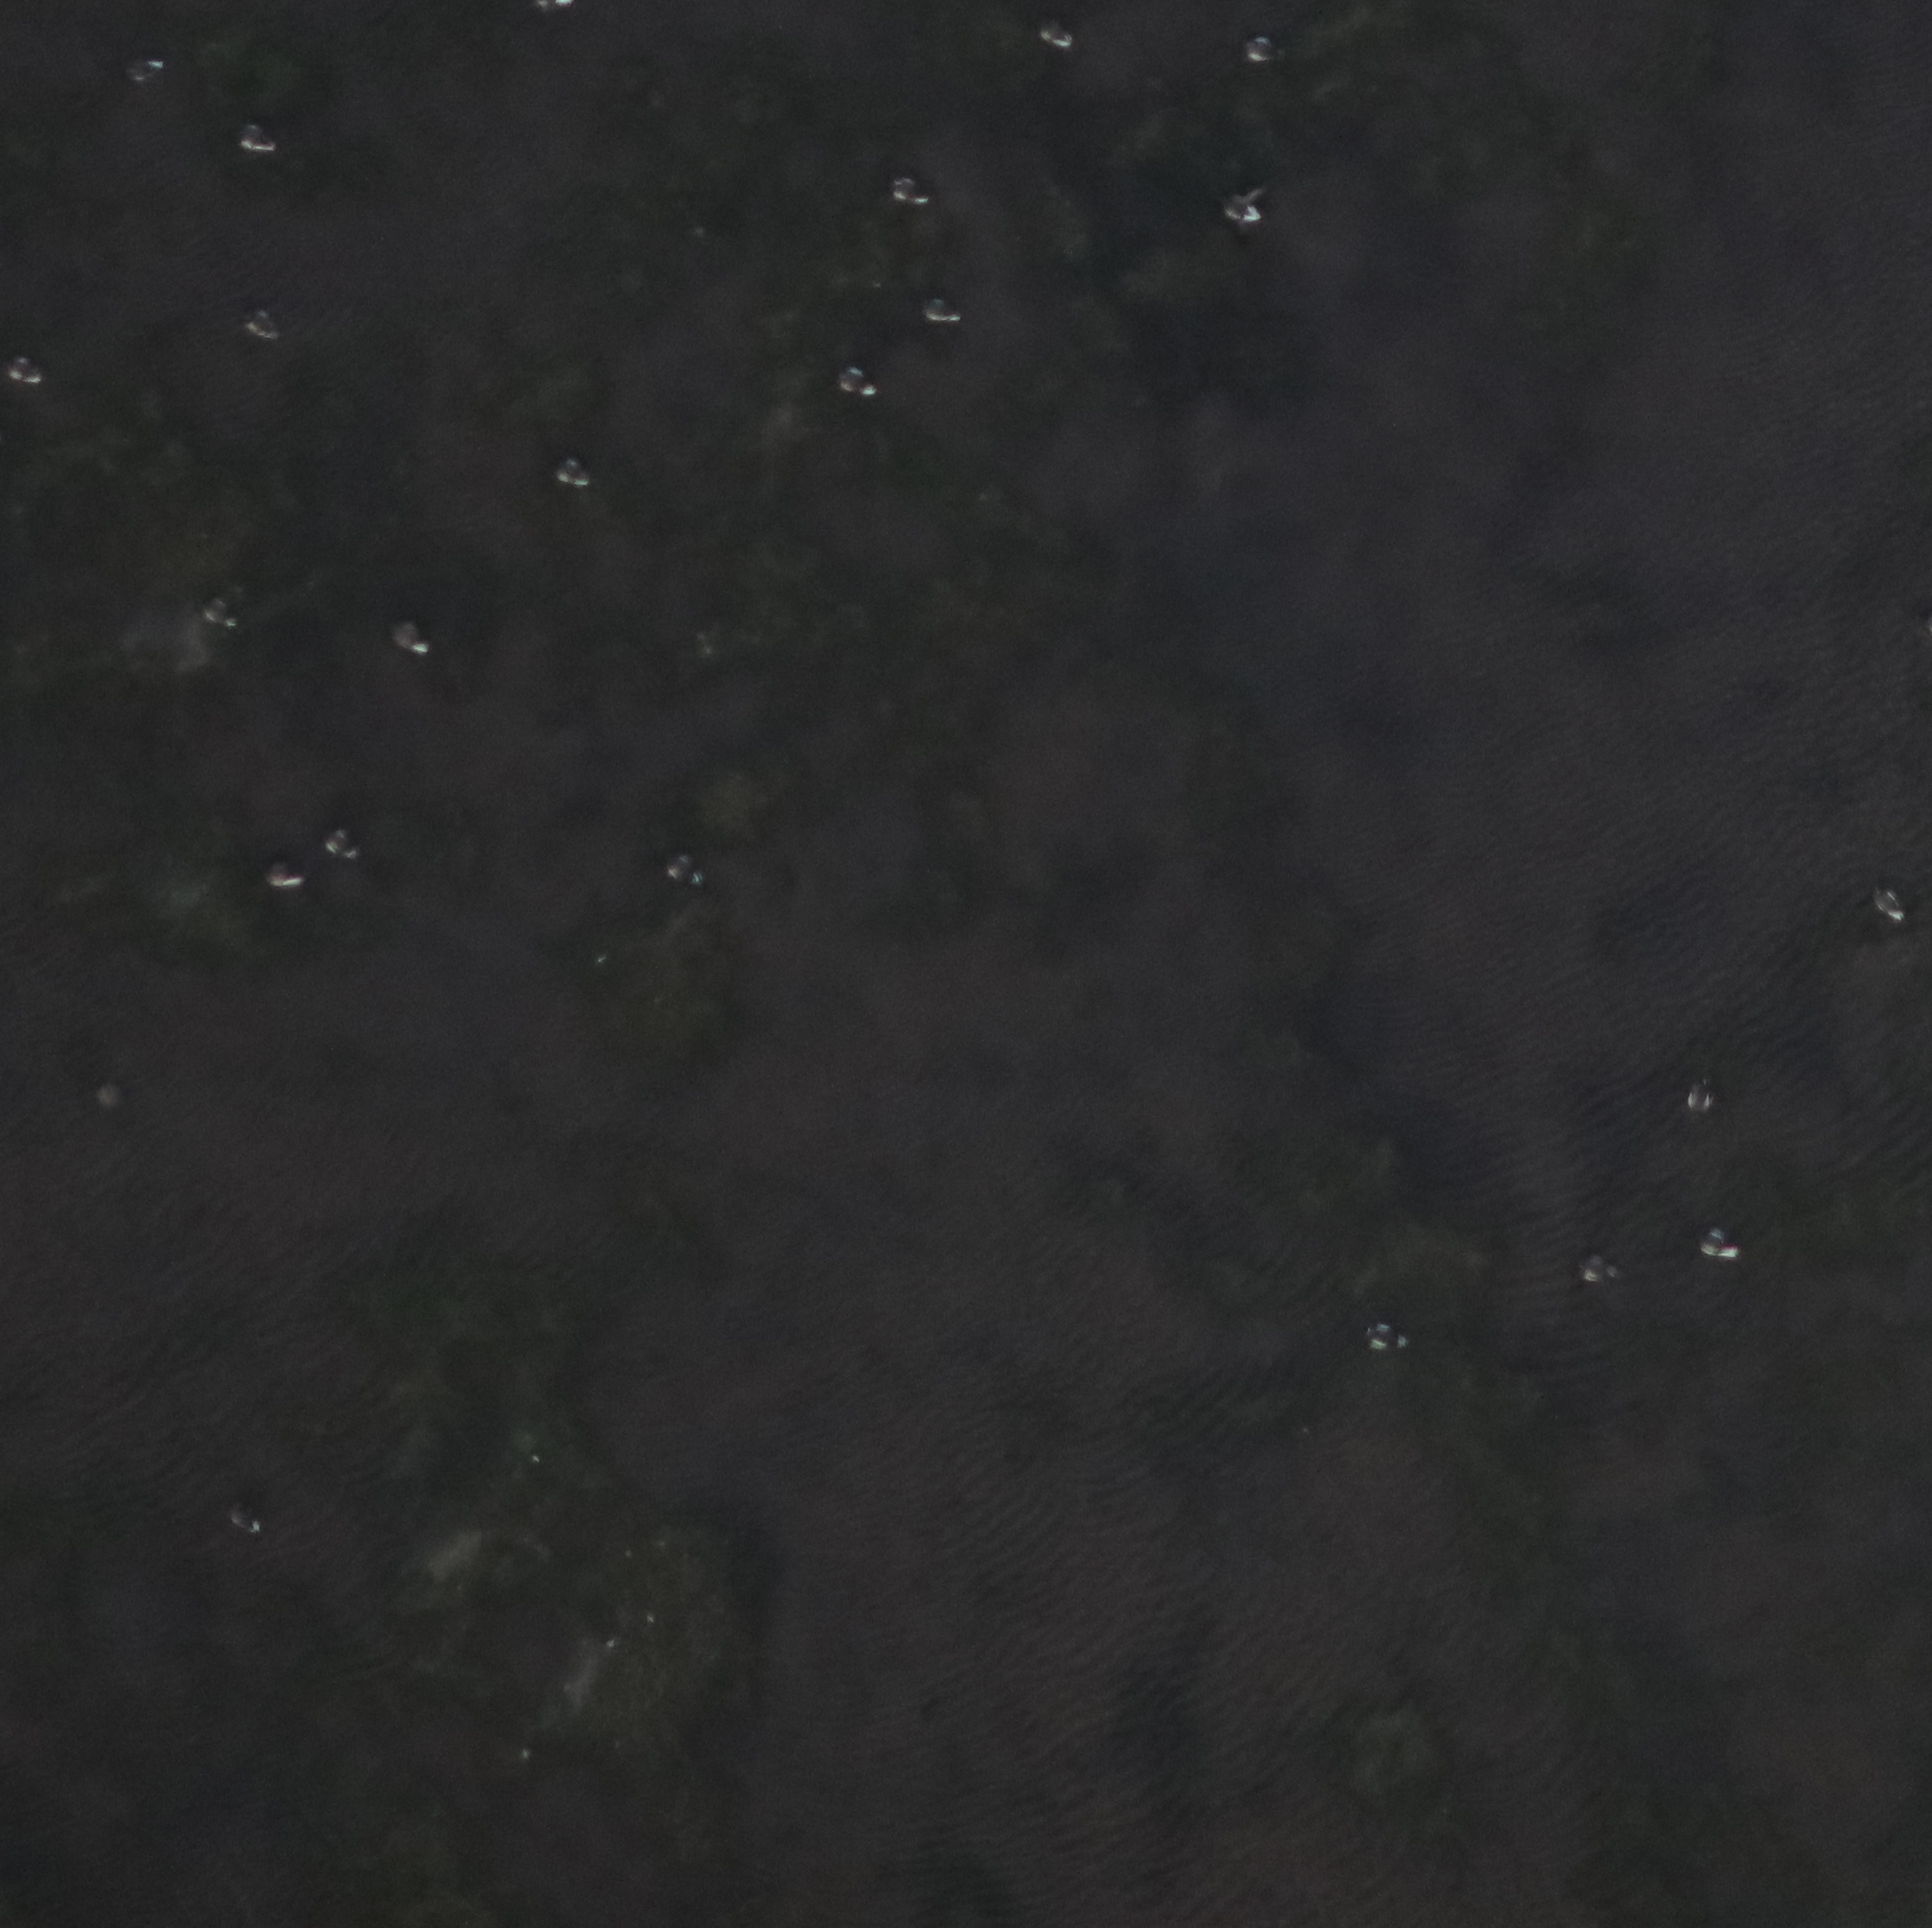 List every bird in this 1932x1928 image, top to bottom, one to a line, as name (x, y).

brant (1056, 35)
brant (1261, 48)
brant (145, 69)
brant (257, 136)
brant (909, 190)
brant (1242, 209)
brant (938, 310)
brant (263, 324)
brant (22, 370)
brant (855, 381)
brant (574, 471)
brant (216, 613)
brant (409, 633)
brant (341, 842)
brant (684, 869)
brant (283, 874)
brant (1889, 903)
brant (1700, 1100)
brant (1719, 1246)
brant (1591, 1265)
brant (1383, 1335)
brant (246, 1518)